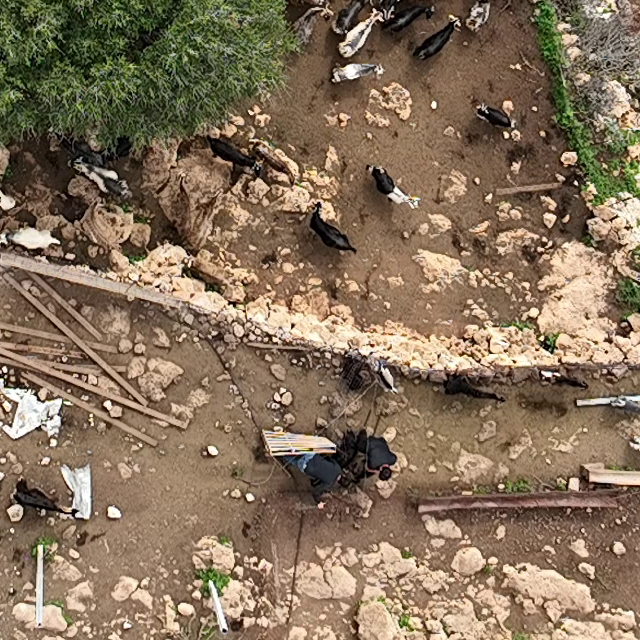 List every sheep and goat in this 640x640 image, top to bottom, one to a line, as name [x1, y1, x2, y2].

goat [278, 0, 305, 6]
goat [288, 0, 335, 45]
goat [332, 0, 377, 34]
goat [379, 0, 414, 21]
goat [466, 0, 488, 30]
goat [387, 4, 432, 32]
goat [337, 8, 384, 58]
goat [413, 14, 461, 58]
goat [332, 63, 385, 82]
goat [474, 103, 511, 128]
goat [48, 126, 105, 166]
goat [104, 133, 140, 160]
goat [205, 134, 263, 177]
goat [252, 139, 296, 186]
goat [68, 158, 128, 195]
goat [366, 165, 420, 209]
goat [0, 177, 15, 210]
goat [311, 202, 358, 254]
goat [0, 229, 61, 249]
goat [181, 258, 228, 289]
goat [367, 356, 398, 394]
goat [537, 367, 590, 392]
goat [442, 372, 505, 404]
goat [609, 397, 639, 418]
goat [629, 432, 639, 454]
goat [11, 476, 84, 519]